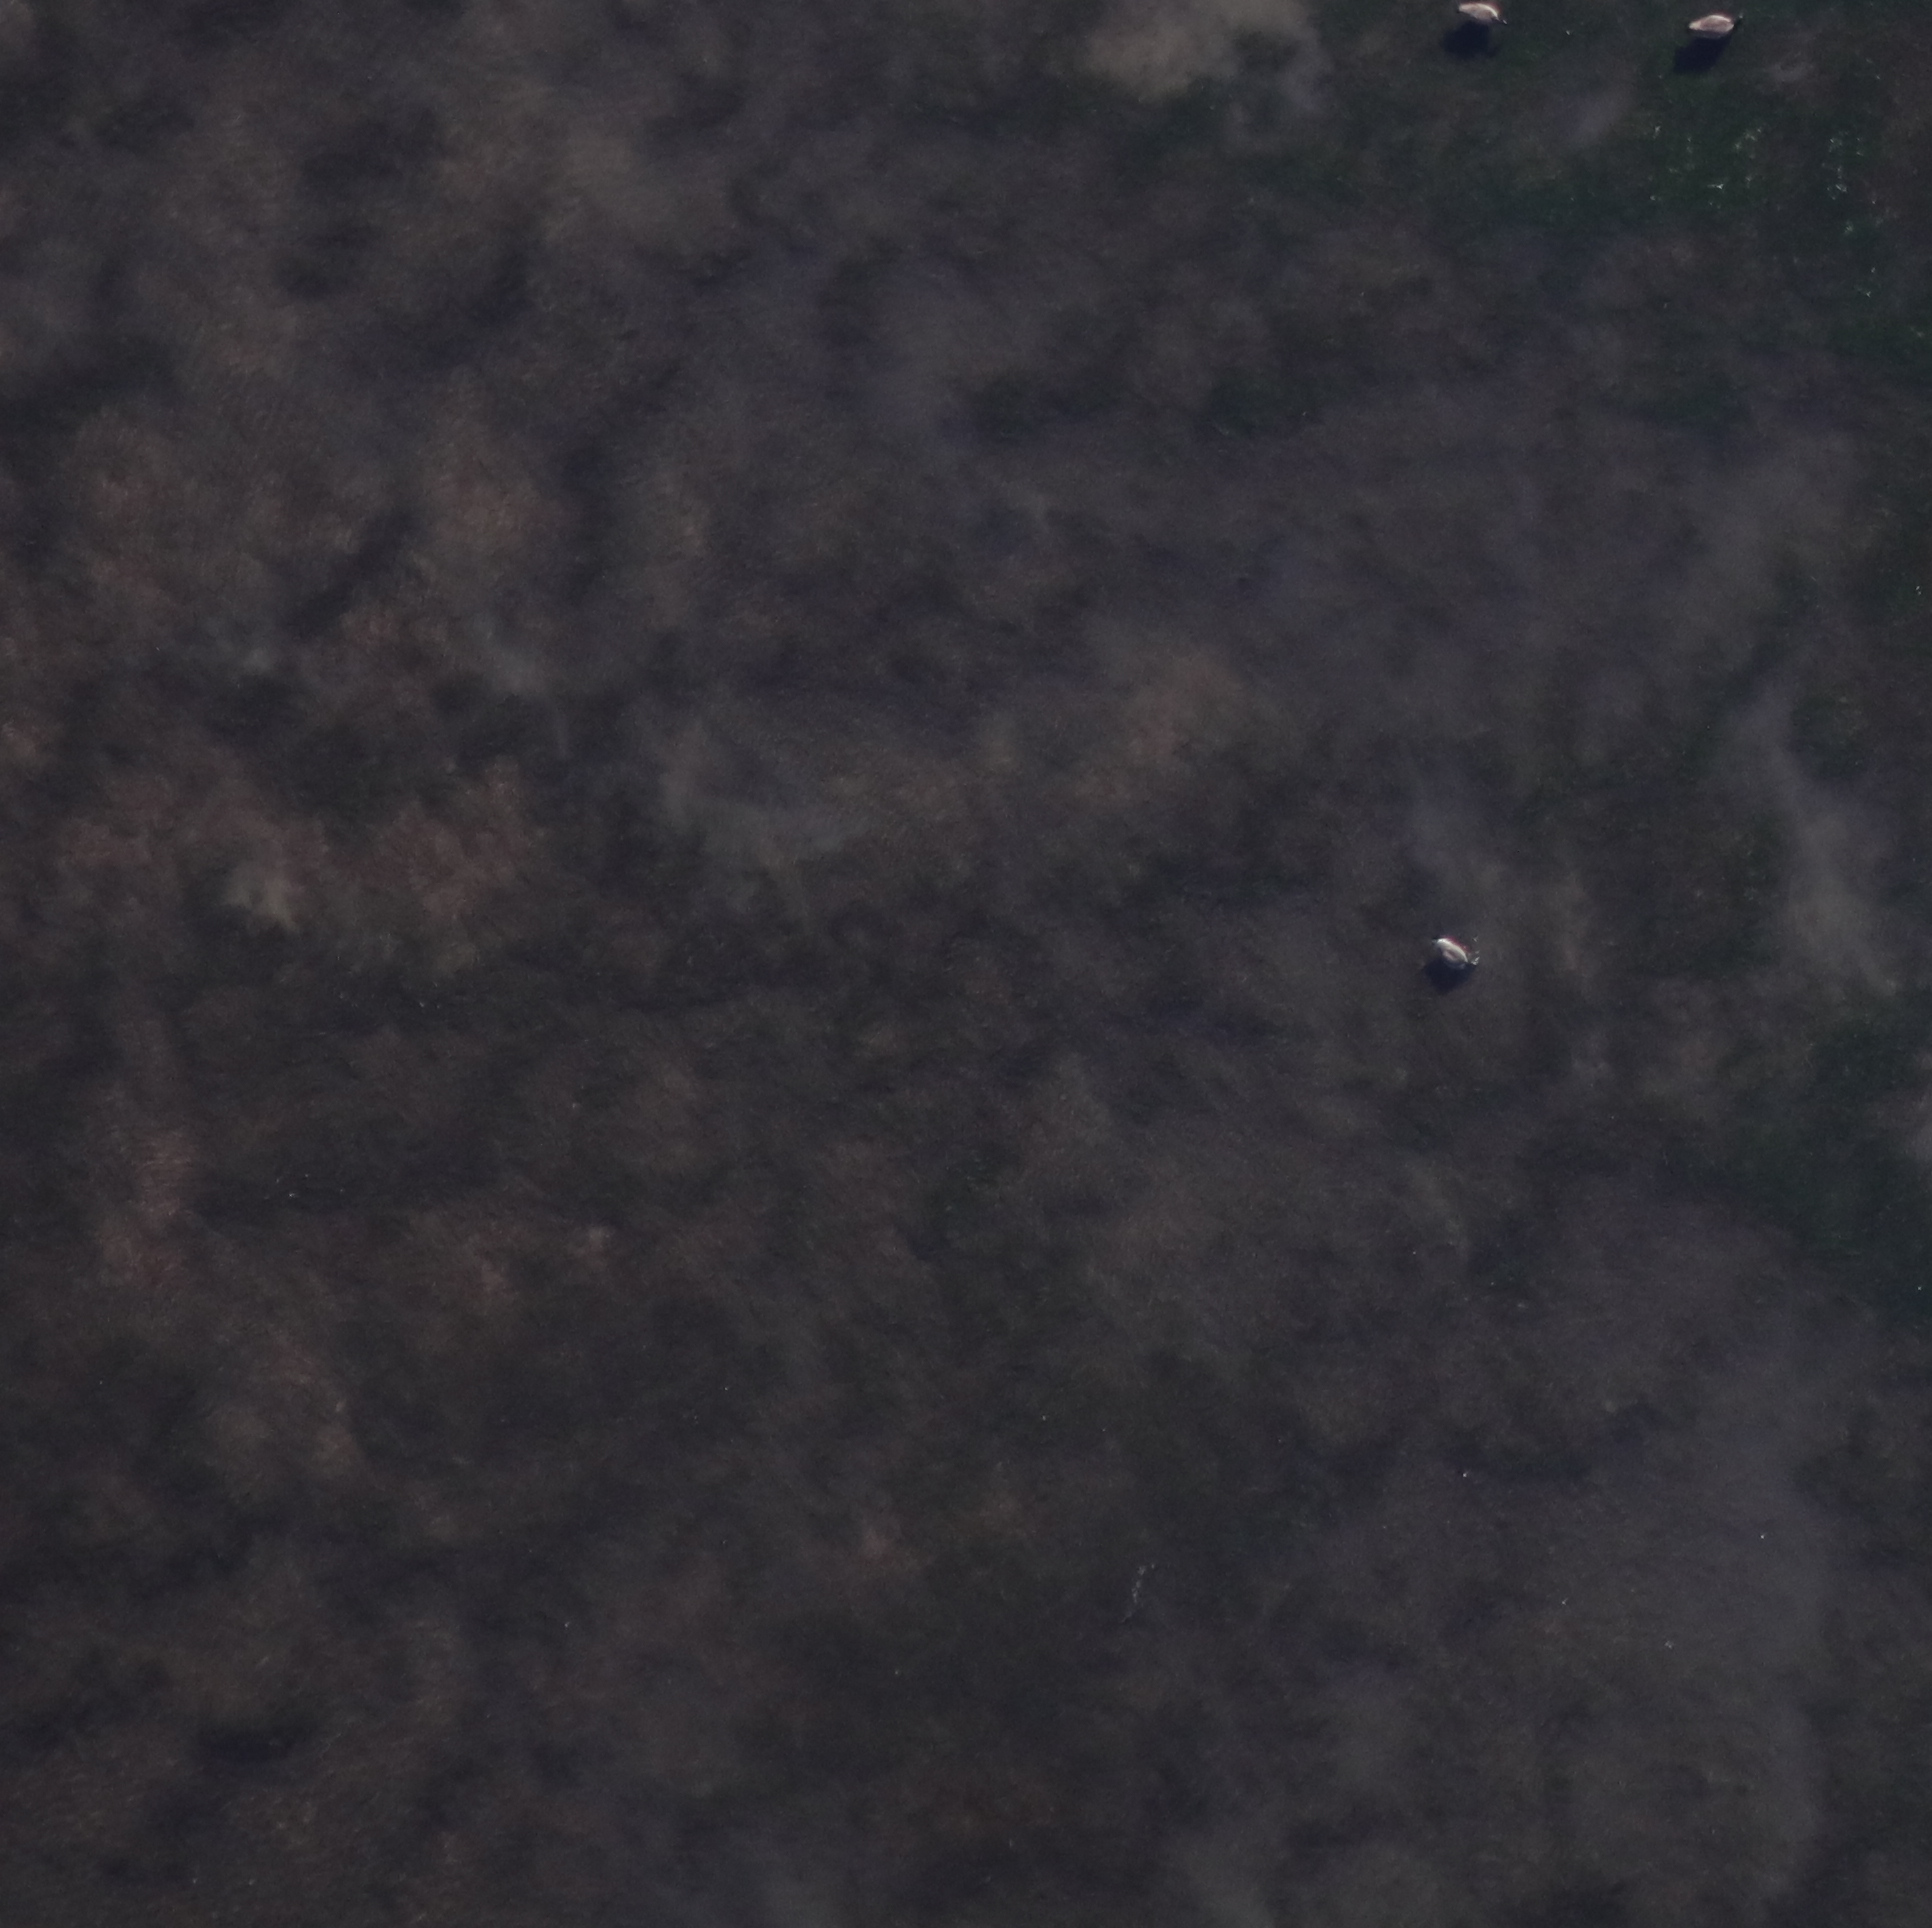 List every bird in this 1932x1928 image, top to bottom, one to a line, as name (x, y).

Canada goose (1481, 13)
Canada goose (1713, 25)
Canada goose (1454, 953)